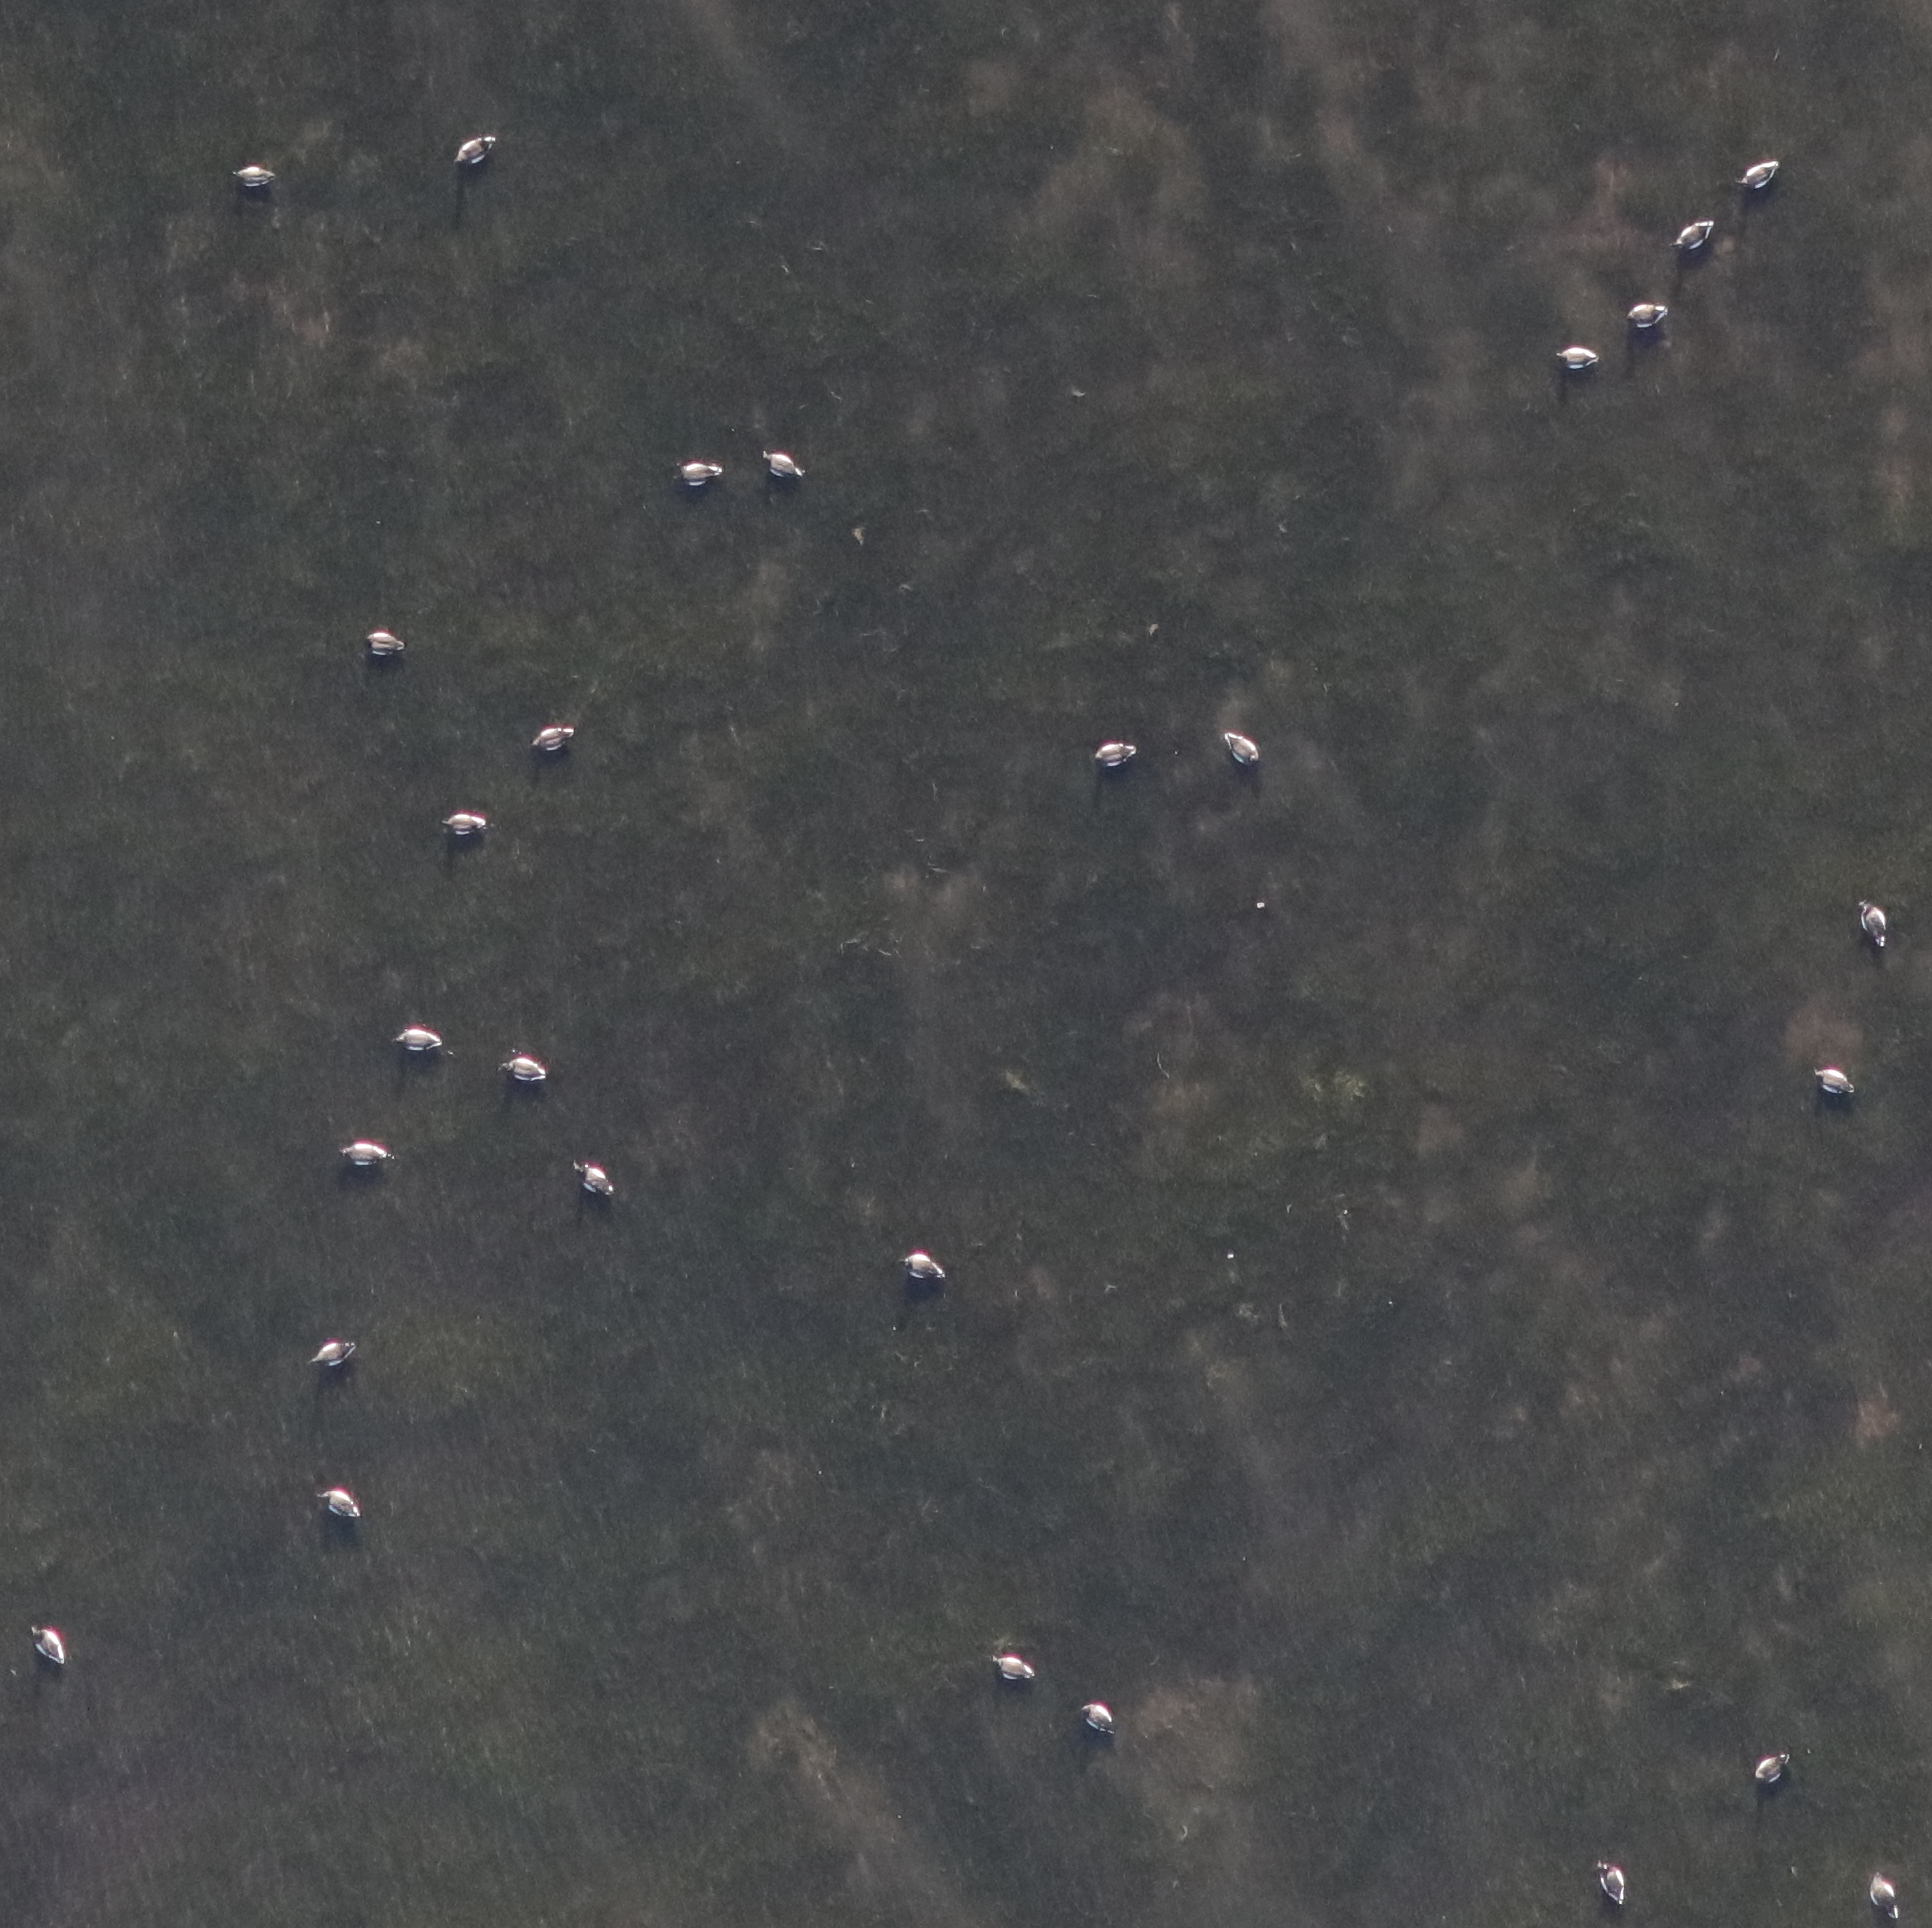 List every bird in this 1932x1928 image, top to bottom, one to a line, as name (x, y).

brant (474, 150)
brant (1759, 175)
brant (254, 177)
brant (1694, 235)
brant (1645, 314)
brant (1577, 357)
brant (781, 464)
brant (699, 472)
brant (384, 643)
brant (553, 736)
brant (1241, 749)
brant (1112, 754)
brant (464, 823)
brant (1875, 922)
brant (419, 1037)
brant (522, 1068)
brant (1834, 1080)
brant (365, 1152)
brant (595, 1179)
brant (921, 1266)
brant (332, 1353)
brant (339, 1502)
brant (49, 1643)
brant (1012, 1666)
brant (1097, 1716)
brant (1772, 1770)
brant (1613, 1881)
brant (1883, 1895)